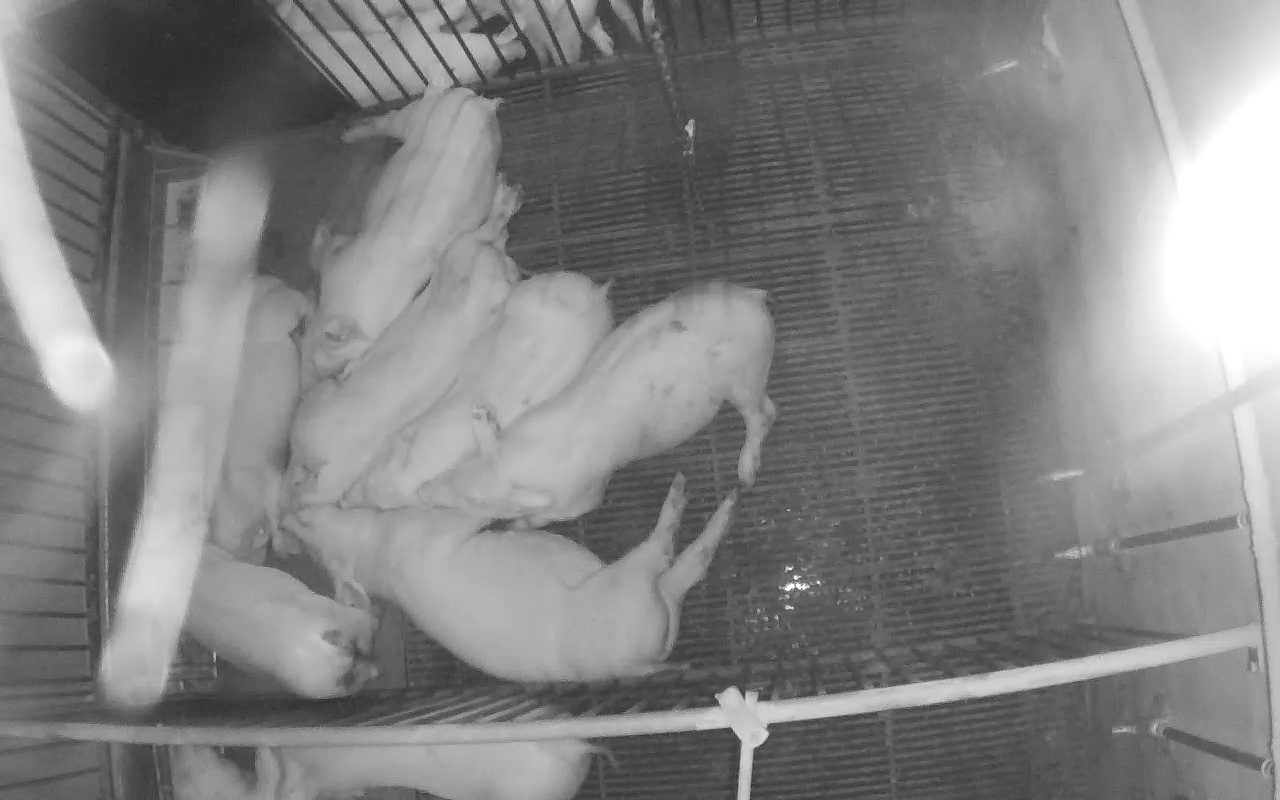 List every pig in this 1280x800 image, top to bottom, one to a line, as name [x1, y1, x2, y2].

pig [495, 1, 644, 69]
pig [287, 4, 528, 109]
pig [288, 89, 507, 401]
pig [277, 170, 528, 520]
pig [337, 271, 617, 511]
pig [202, 273, 309, 567]
pig [416, 281, 780, 533]
pig [276, 470, 737, 683]
pig [149, 536, 381, 701]
pig [270, 714, 617, 798]
pig [167, 744, 283, 799]